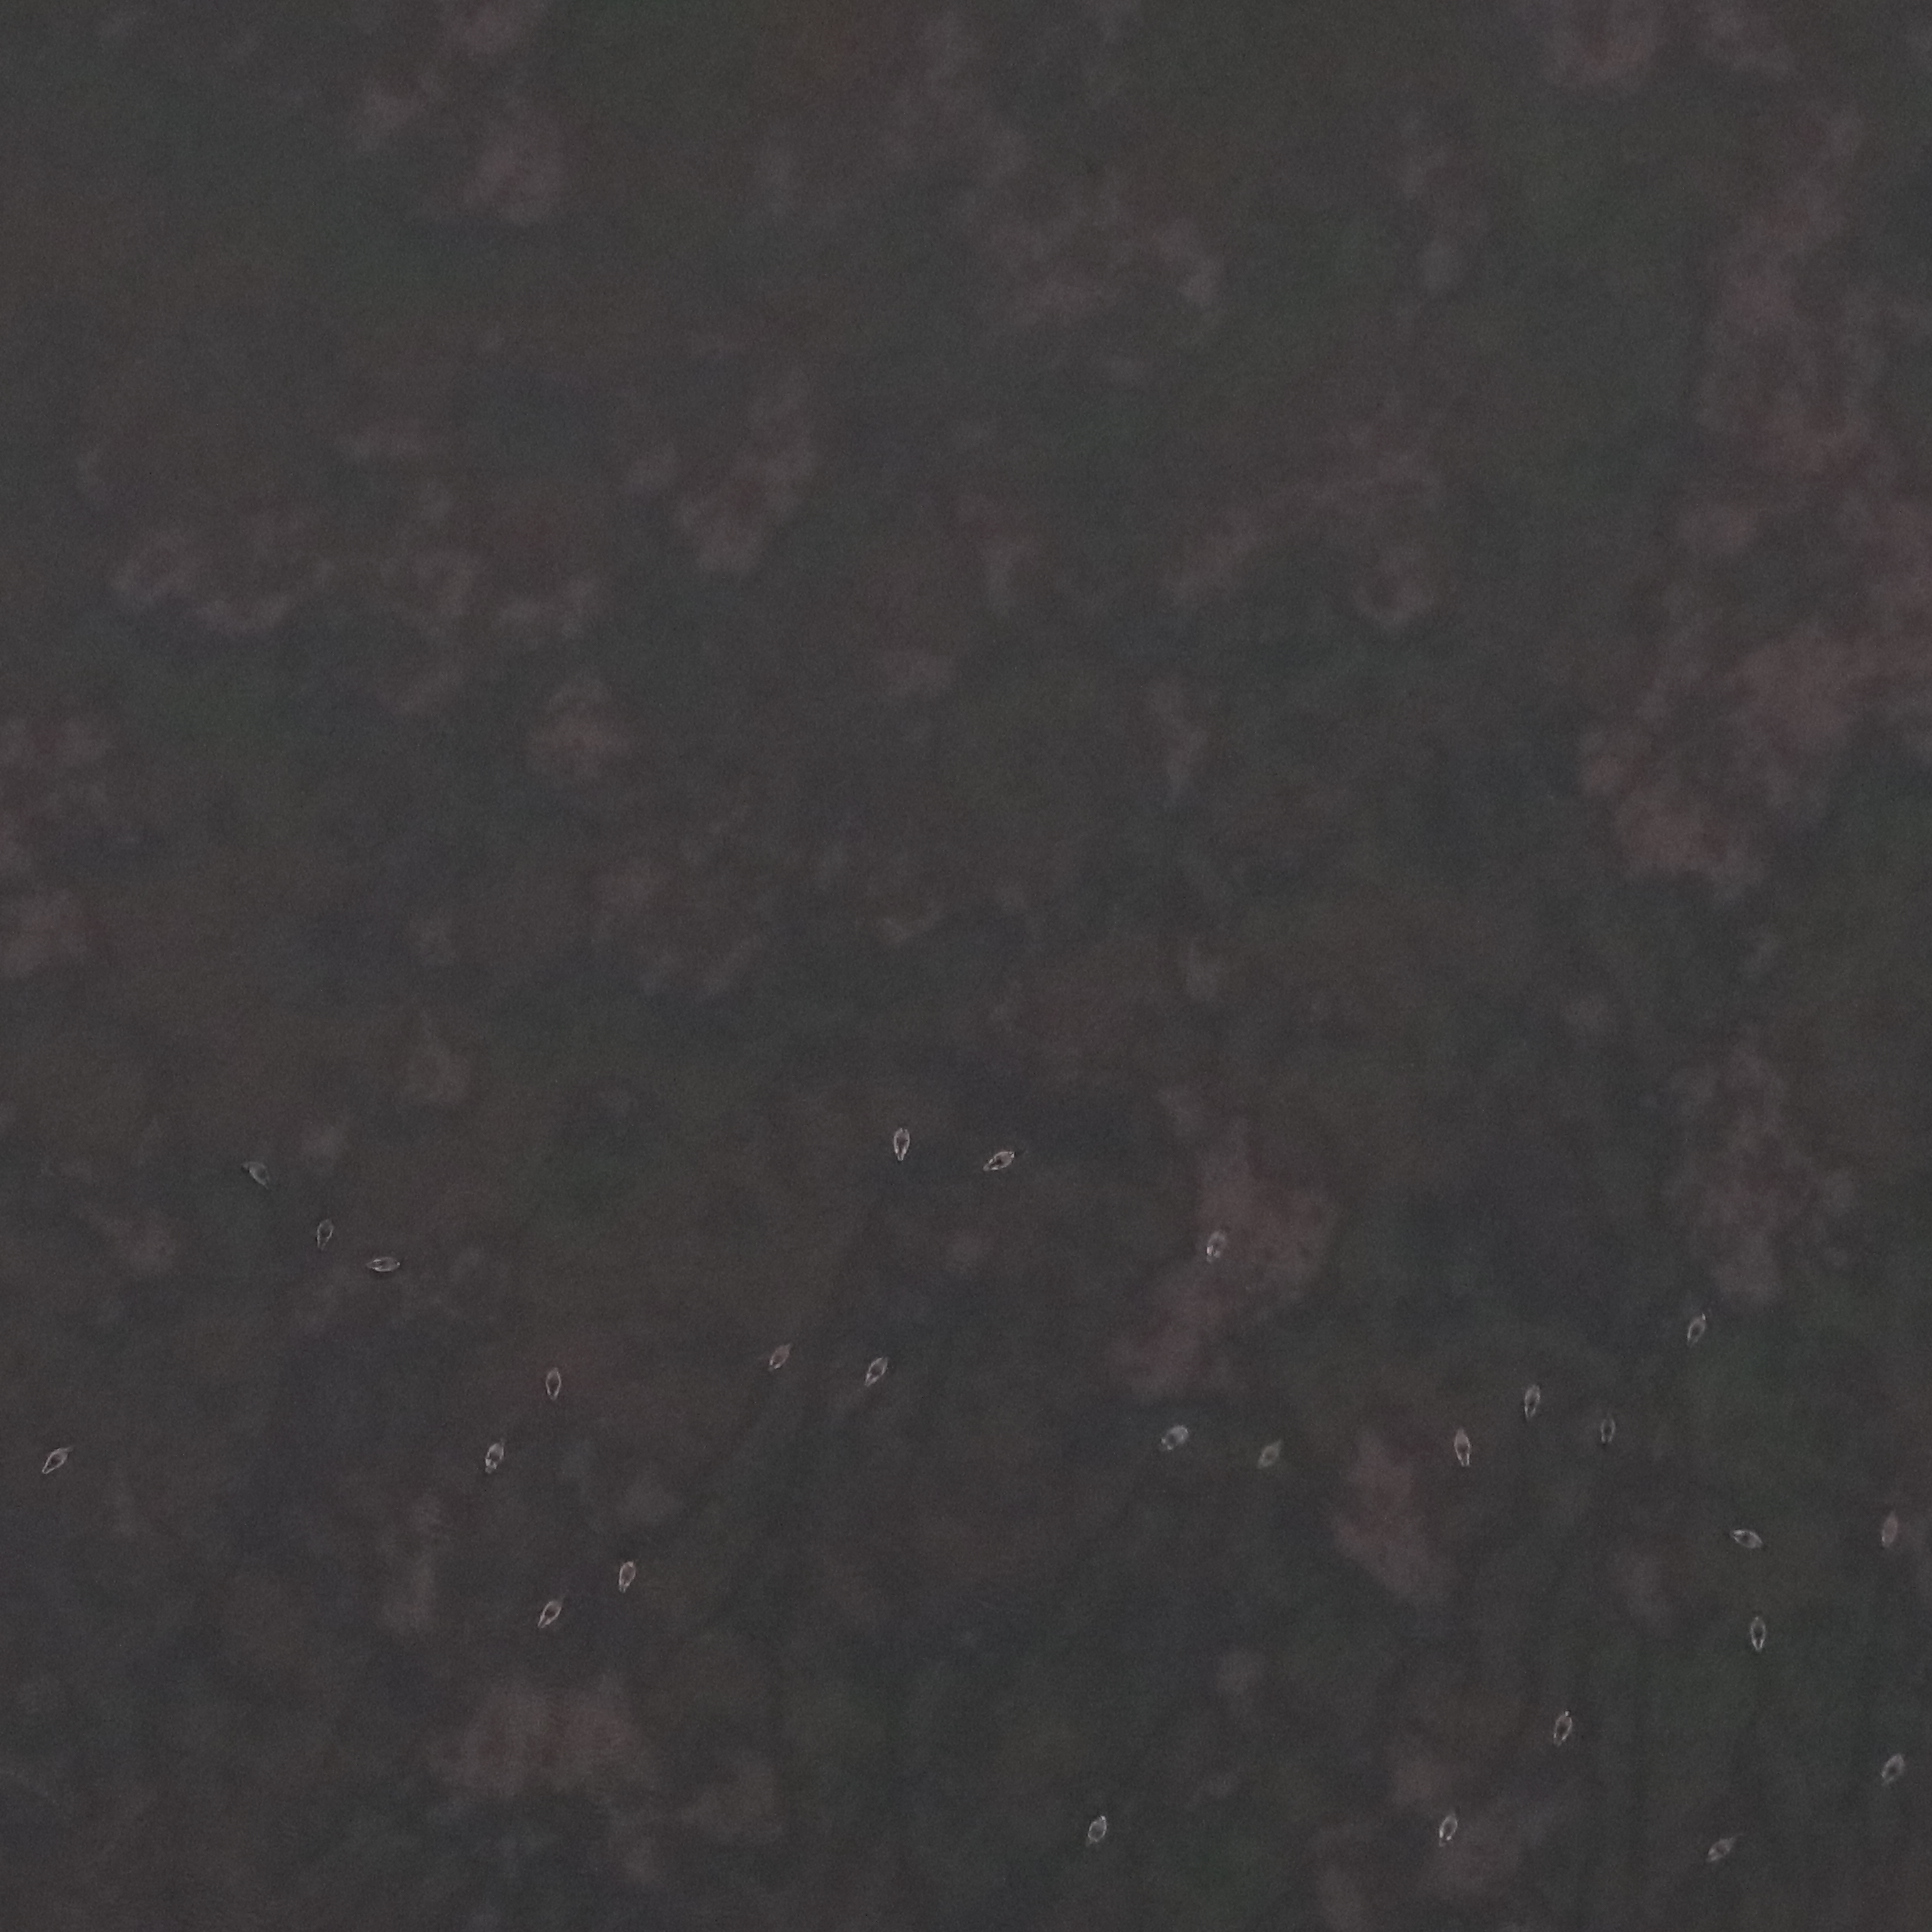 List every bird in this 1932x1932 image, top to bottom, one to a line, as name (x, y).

other bird (901, 1142)
other bird (1002, 1167)
other bird (267, 1171)
other bird (327, 1232)
other bird (1222, 1247)
other bird (392, 1261)
other bird (1683, 1334)
other bird (788, 1357)
other bird (878, 1368)
other bird (556, 1377)
other bird (1531, 1398)
other bird (1611, 1431)
other bird (1167, 1437)
other bird (1472, 1439)
other bird (494, 1451)
other bird (1286, 1457)
other bird (61, 1458)
other bird (1891, 1528)
other bird (1745, 1537)
other bird (636, 1569)
other bird (547, 1616)
other bird (1749, 1628)
other bird (1570, 1716)
other bird (1898, 1775)
other bird (1445, 1824)
other bird (1090, 1829)
other bird (1728, 1851)